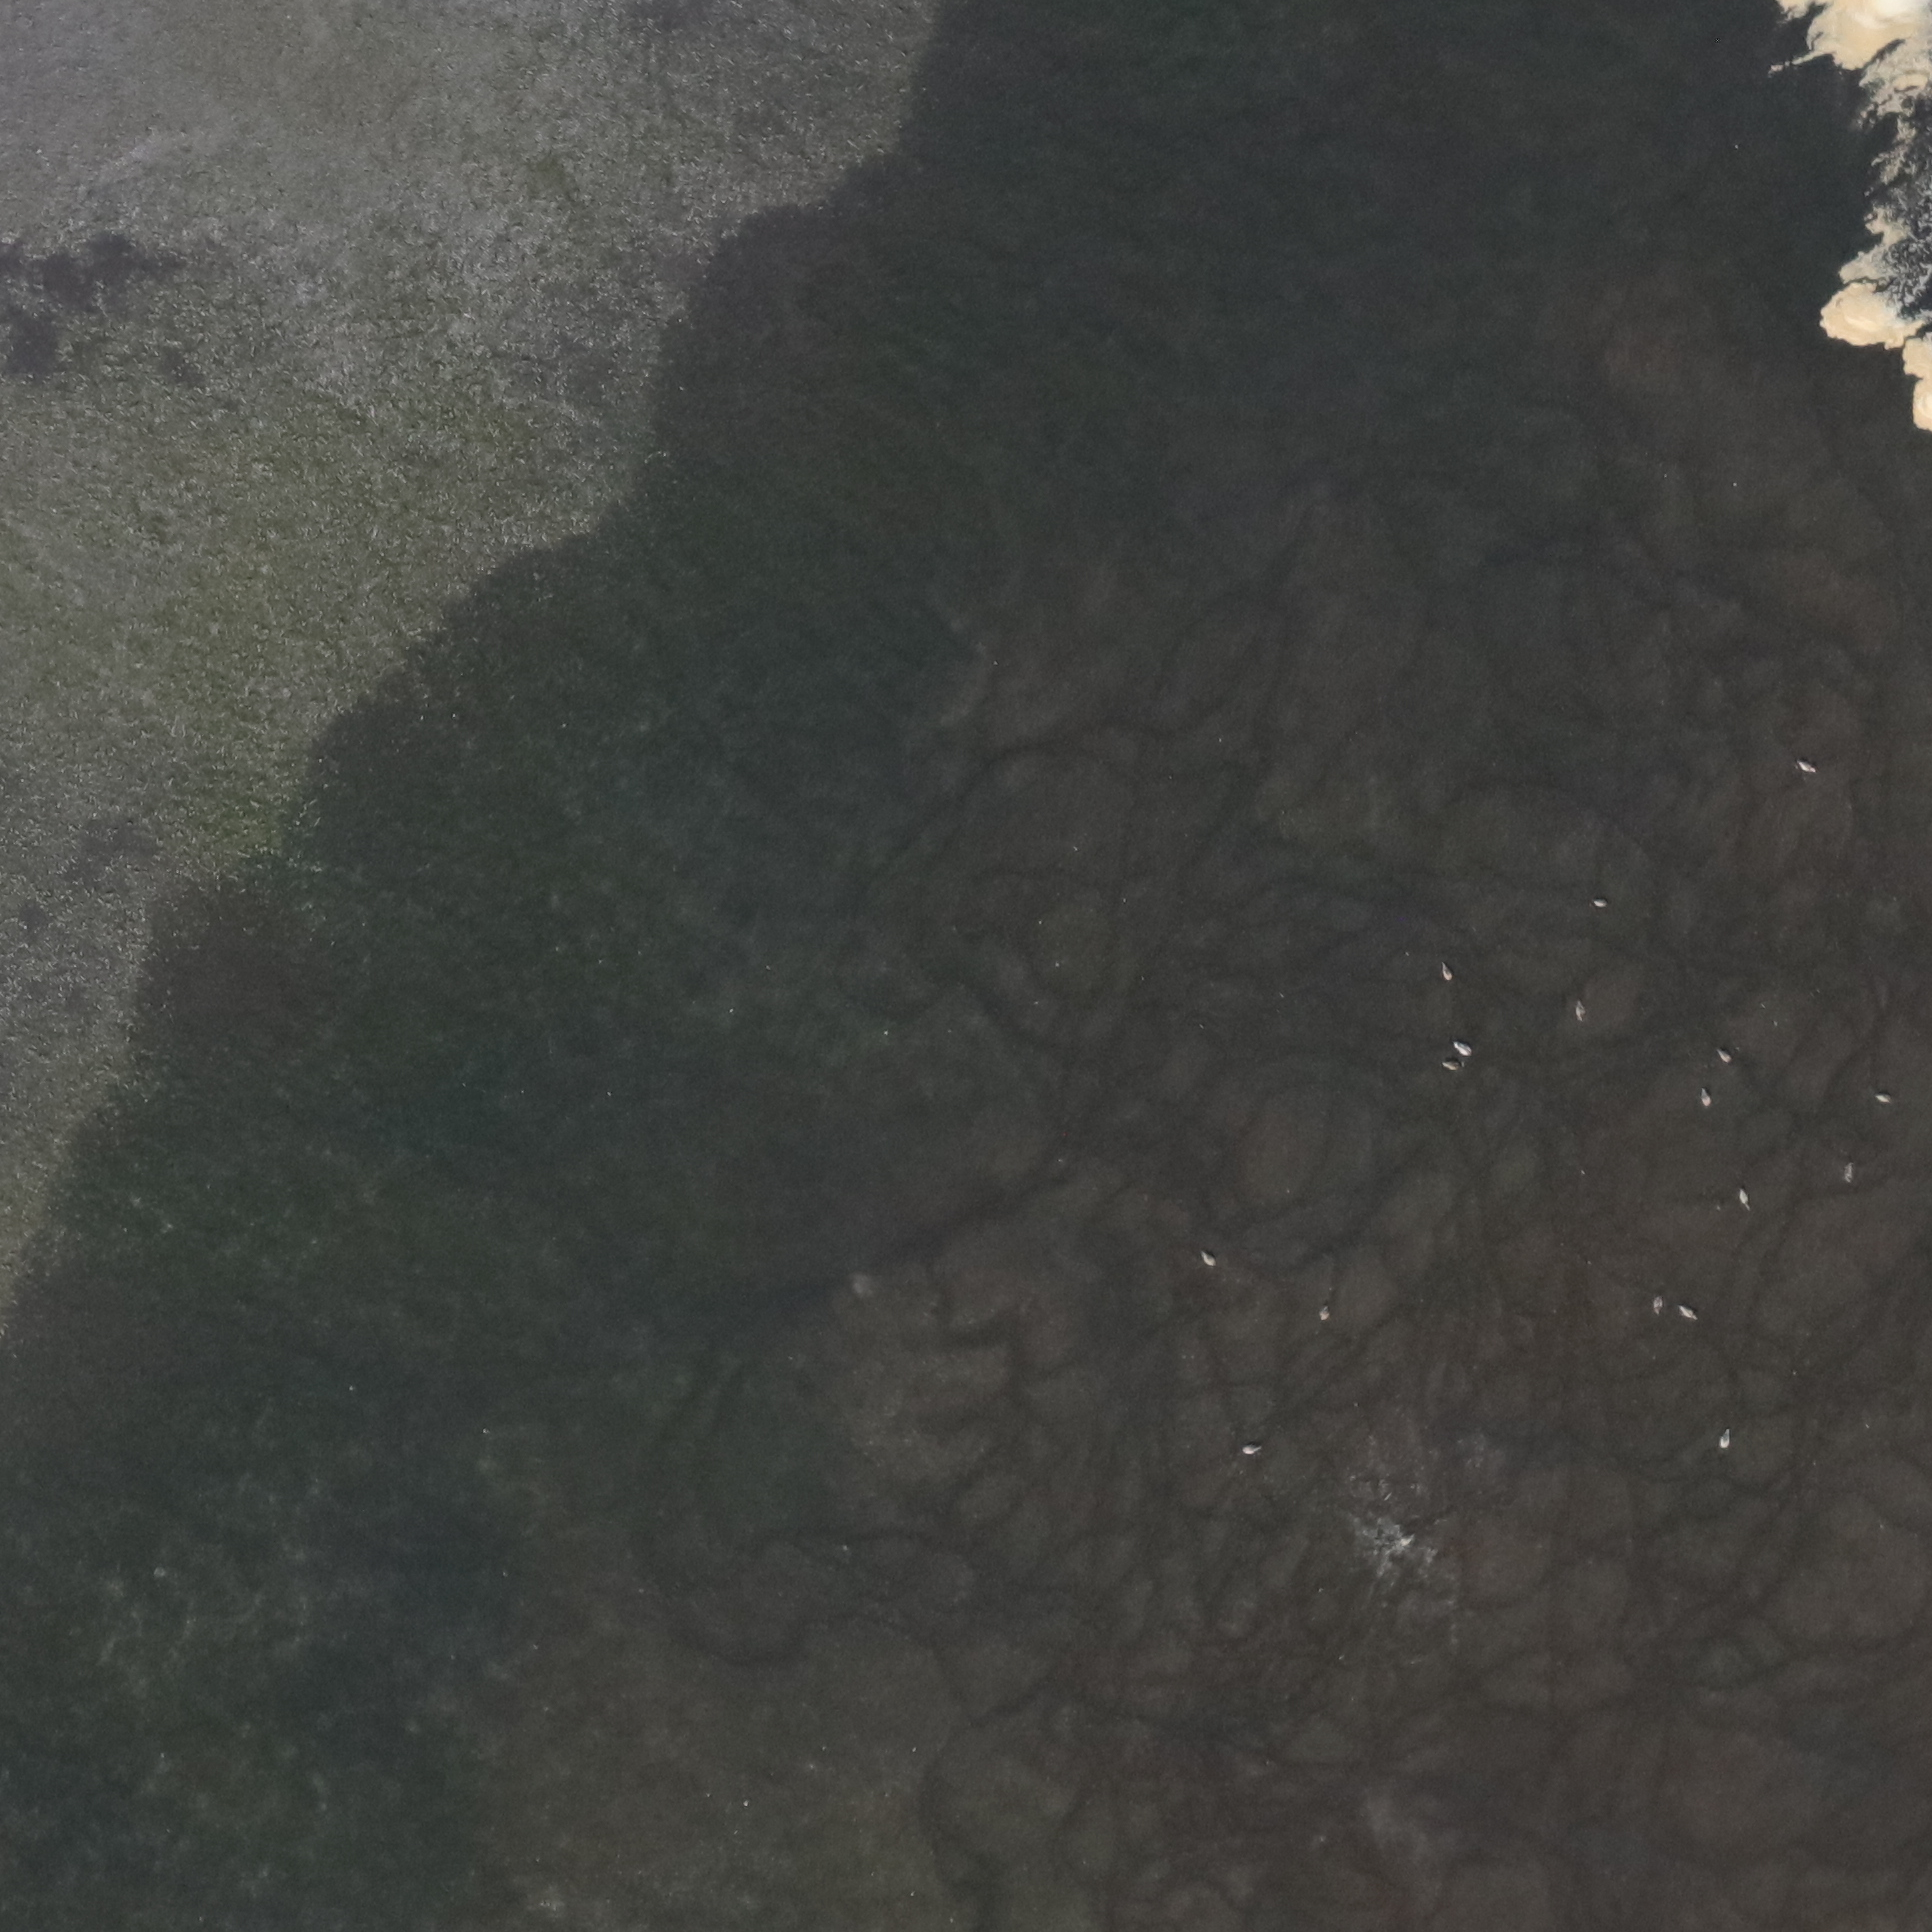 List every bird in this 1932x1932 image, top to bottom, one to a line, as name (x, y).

other bird (1804, 767)
other bird (1598, 903)
other bird (1450, 974)
other bird (1583, 1009)
other bird (1460, 1049)
other bird (1726, 1056)
other bird (1448, 1068)
other bird (1886, 1094)
other bird (1706, 1102)
other bird (1849, 1171)
other bird (1745, 1199)
other bird (1206, 1258)
other bird (1658, 1304)
other bird (1326, 1313)
other bird (1687, 1313)
other bird (1726, 1440)
other bird (1248, 1450)